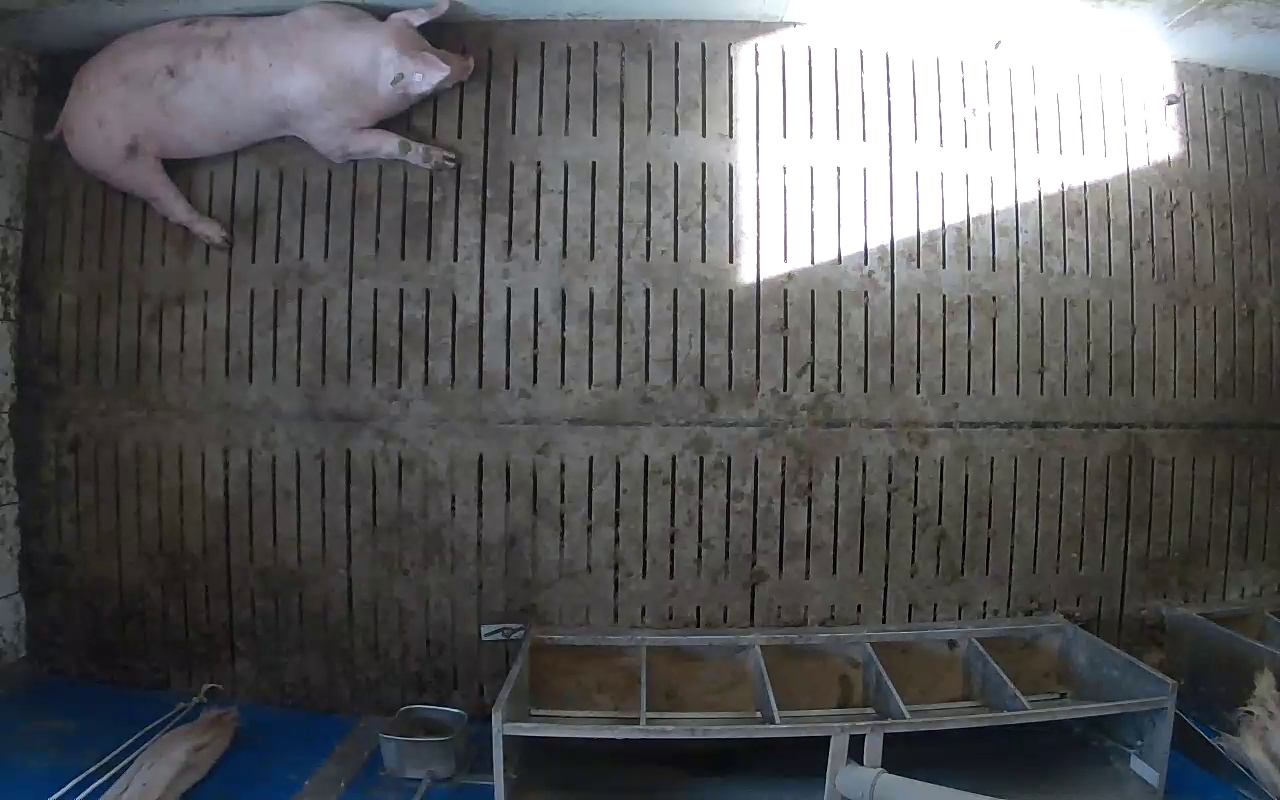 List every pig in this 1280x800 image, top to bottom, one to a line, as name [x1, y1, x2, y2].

pig [41, 0, 475, 245]